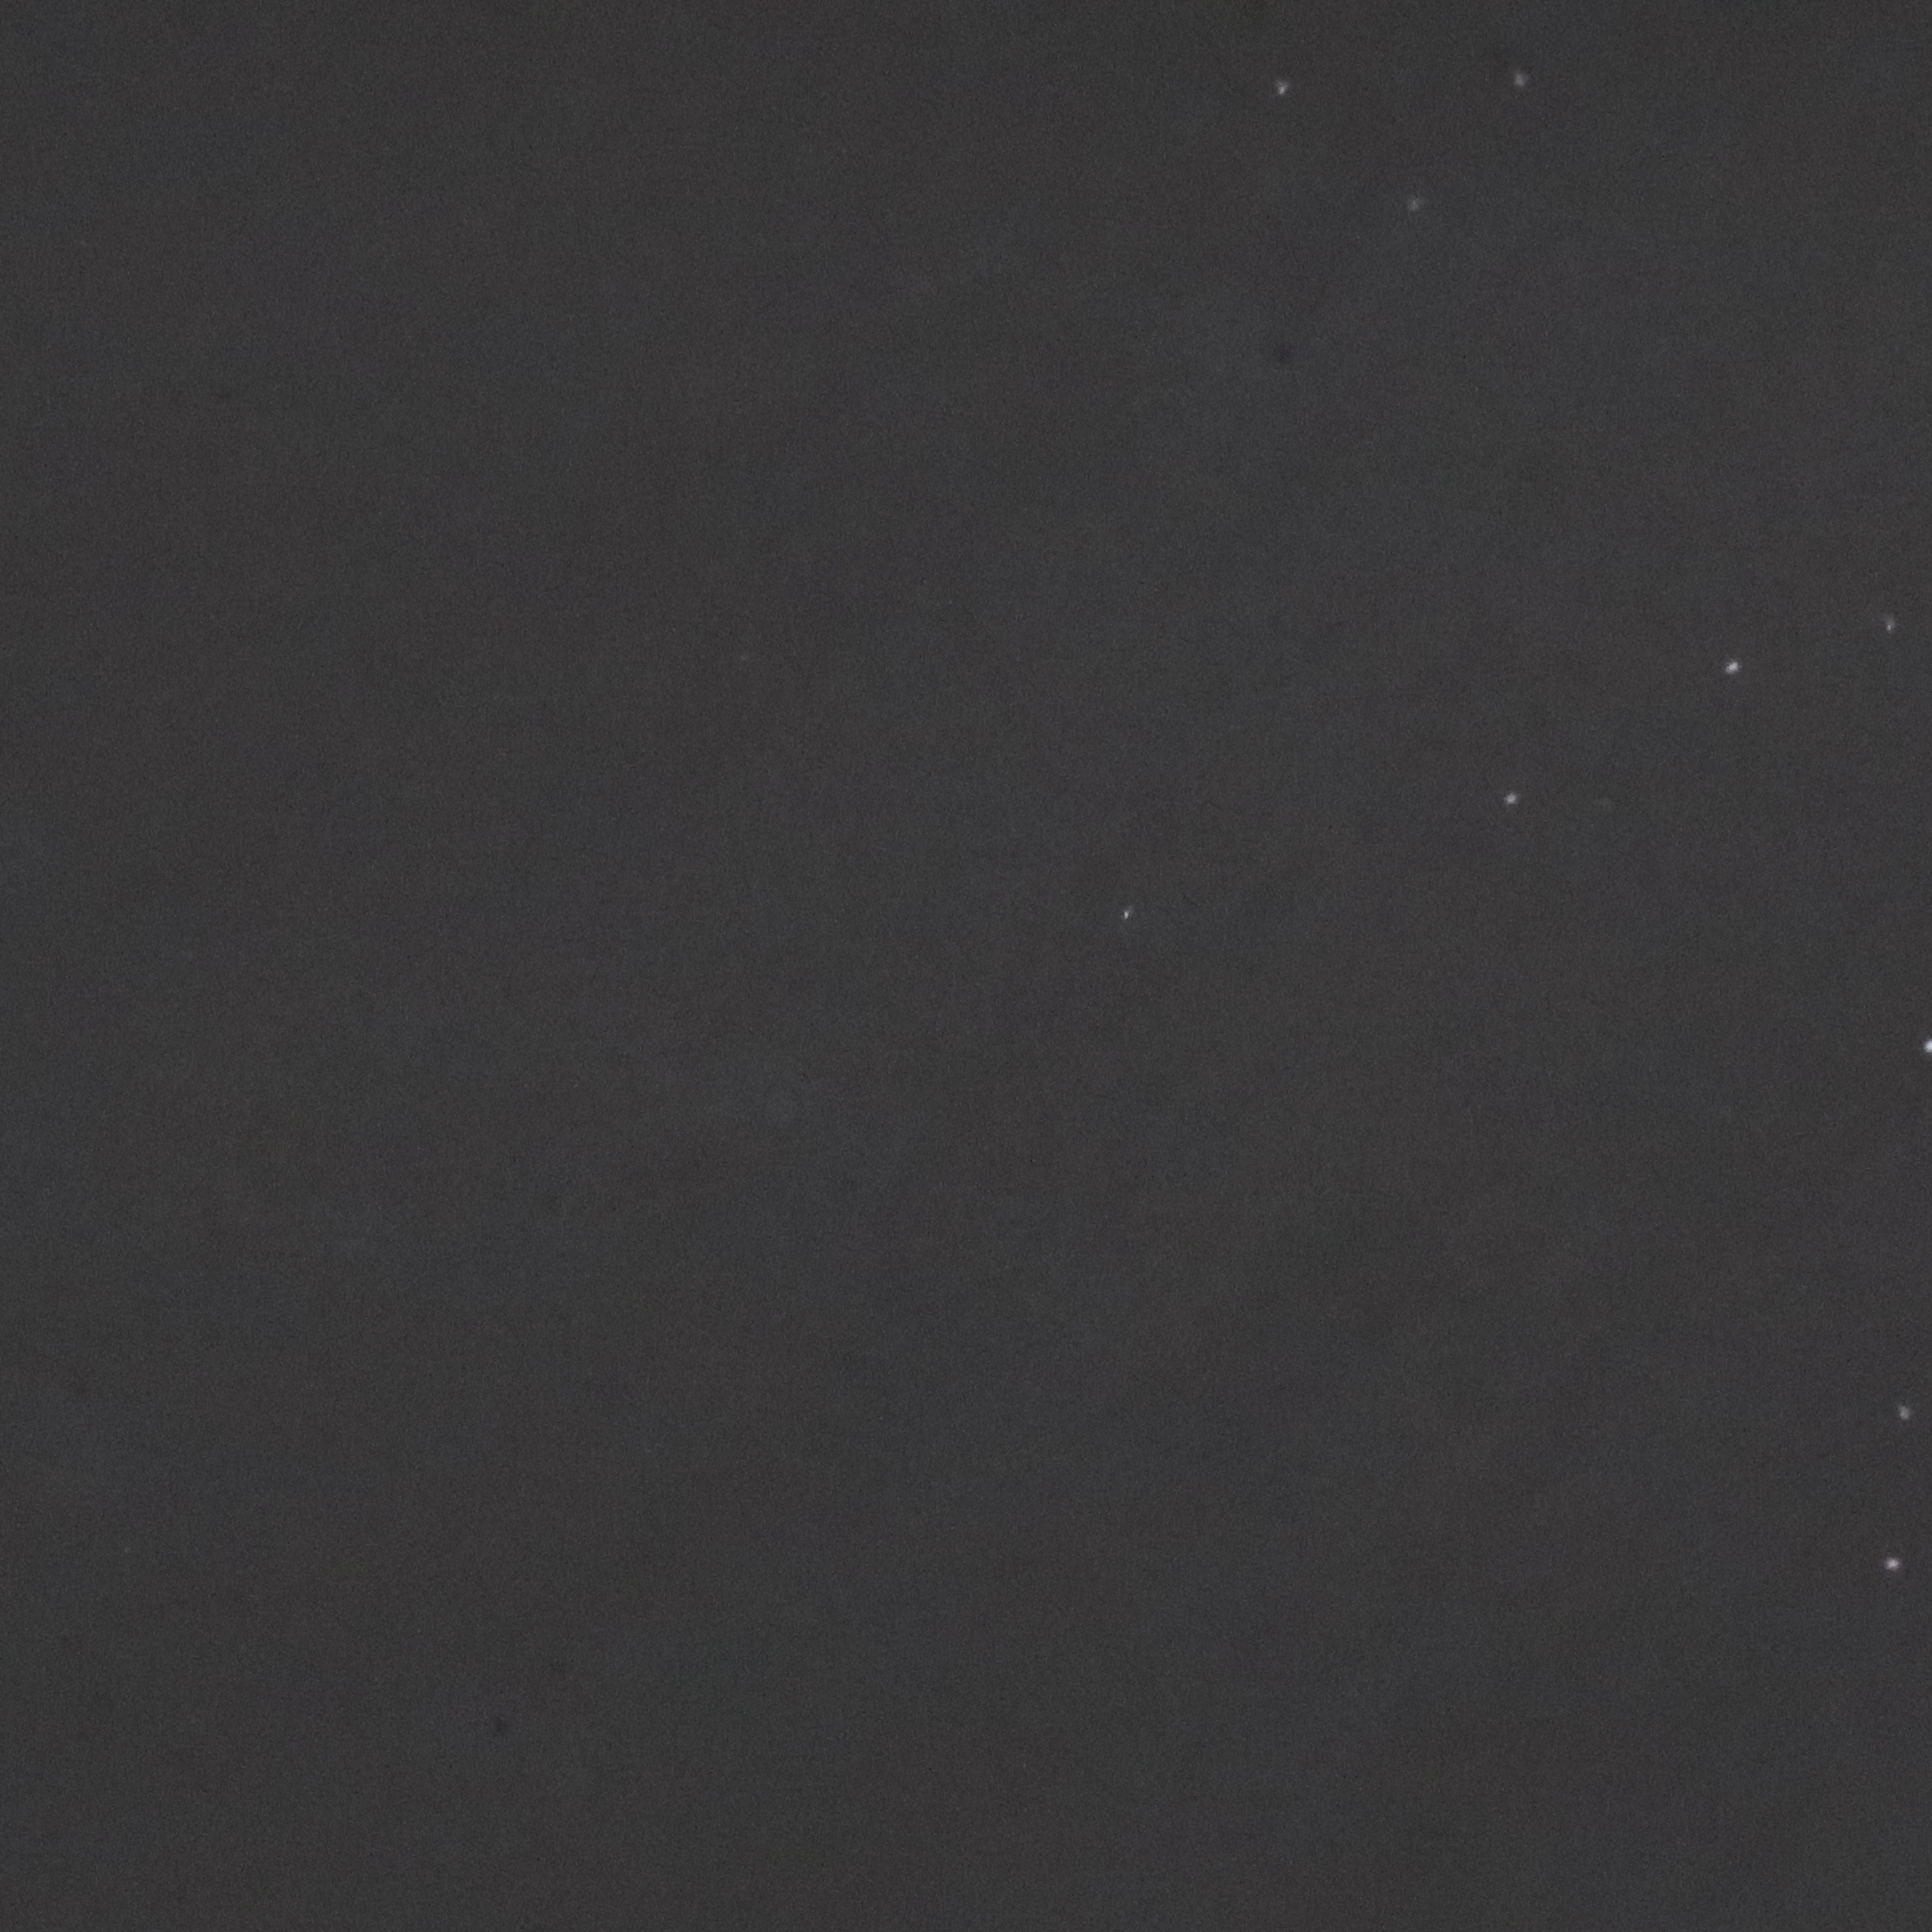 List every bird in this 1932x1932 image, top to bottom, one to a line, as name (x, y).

other bird (1510, 85)
other bird (1283, 89)
other bird (1410, 210)
other bird (1879, 622)
other bird (1736, 664)
other bird (1514, 793)
other bird (1118, 915)
other bird (1928, 1044)
other bird (1902, 1414)
other bird (1903, 1562)